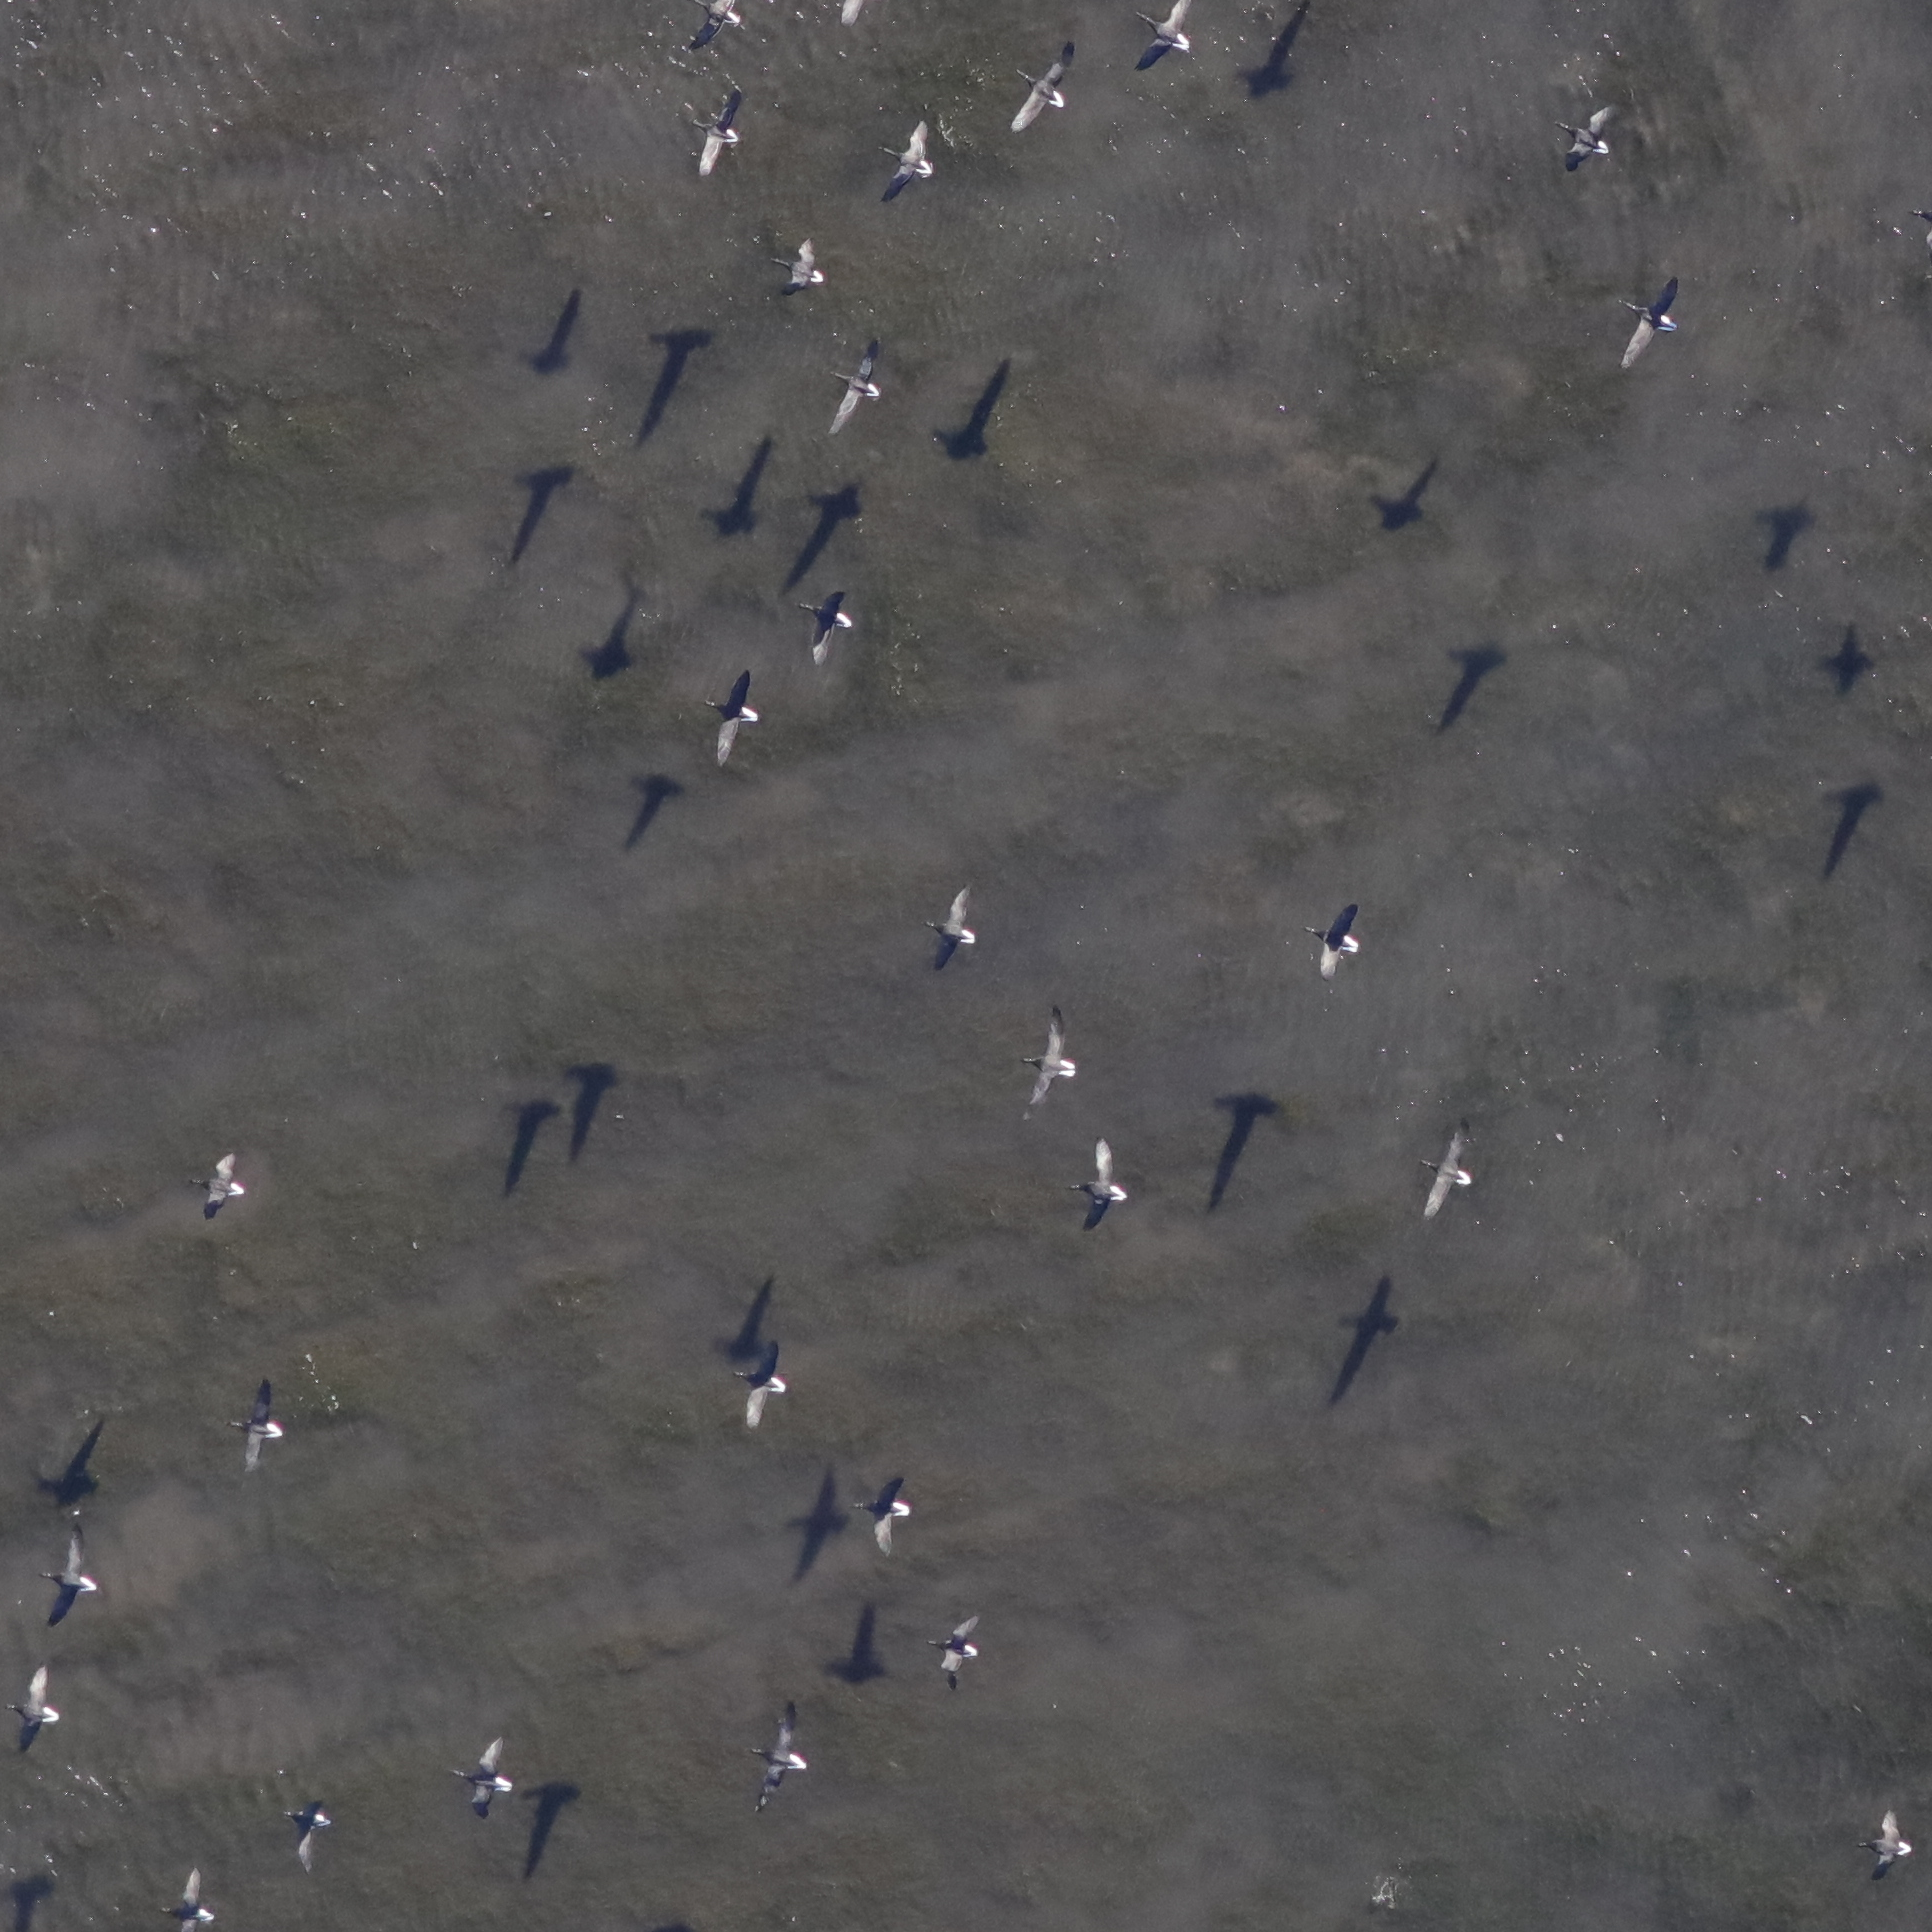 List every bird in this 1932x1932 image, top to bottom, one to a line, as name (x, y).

brant (729, 17)
brant (1170, 28)
brant (1044, 93)
brant (1591, 138)
brant (729, 139)
brant (910, 155)
brant (804, 266)
brant (1648, 314)
brant (858, 380)
brant (829, 616)
brant (734, 718)
brant (950, 925)
brant (1333, 940)
brant (1059, 1066)
brant (1454, 1183)
brant (220, 1186)
brant (1102, 1191)
brant (767, 1373)
brant (258, 1427)
brant (894, 1506)
brant (73, 1566)
brant (958, 1651)
brant (44, 1700)
brant (781, 1758)
brant (494, 1759)
brant (315, 1820)
brant (1889, 1846)
brant (188, 1917)